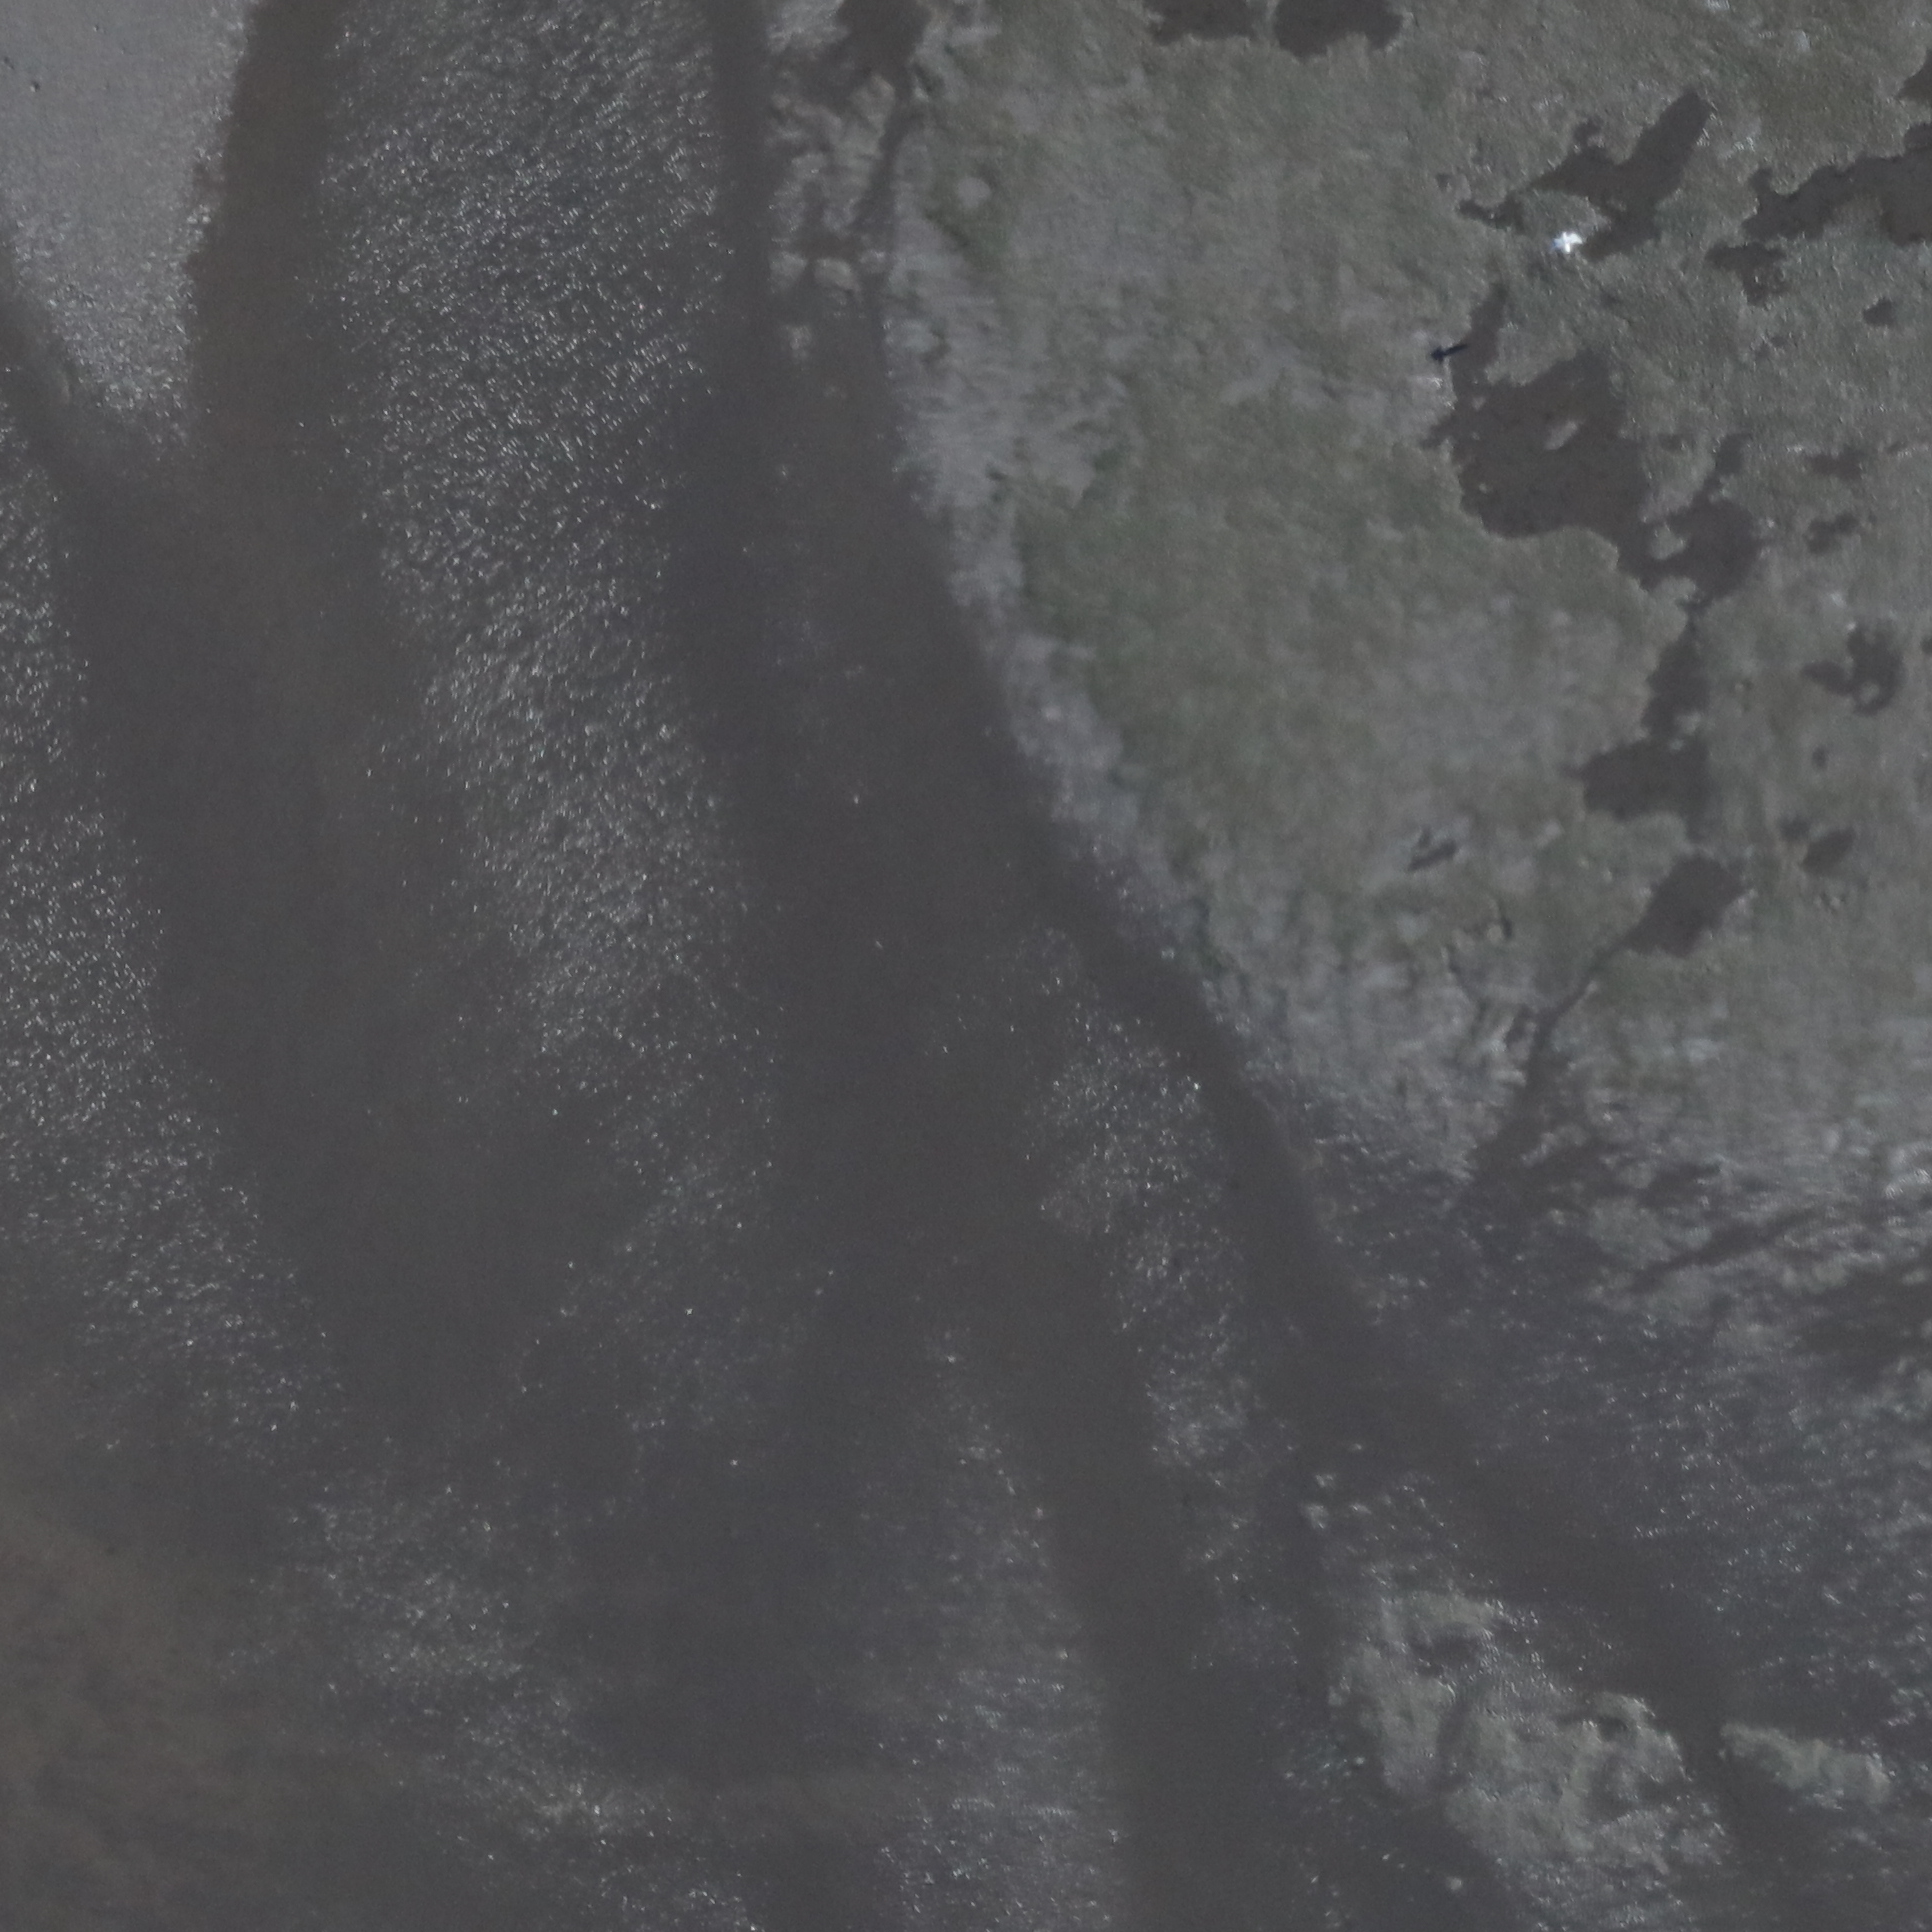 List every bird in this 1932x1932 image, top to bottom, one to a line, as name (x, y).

gull (1565, 242)